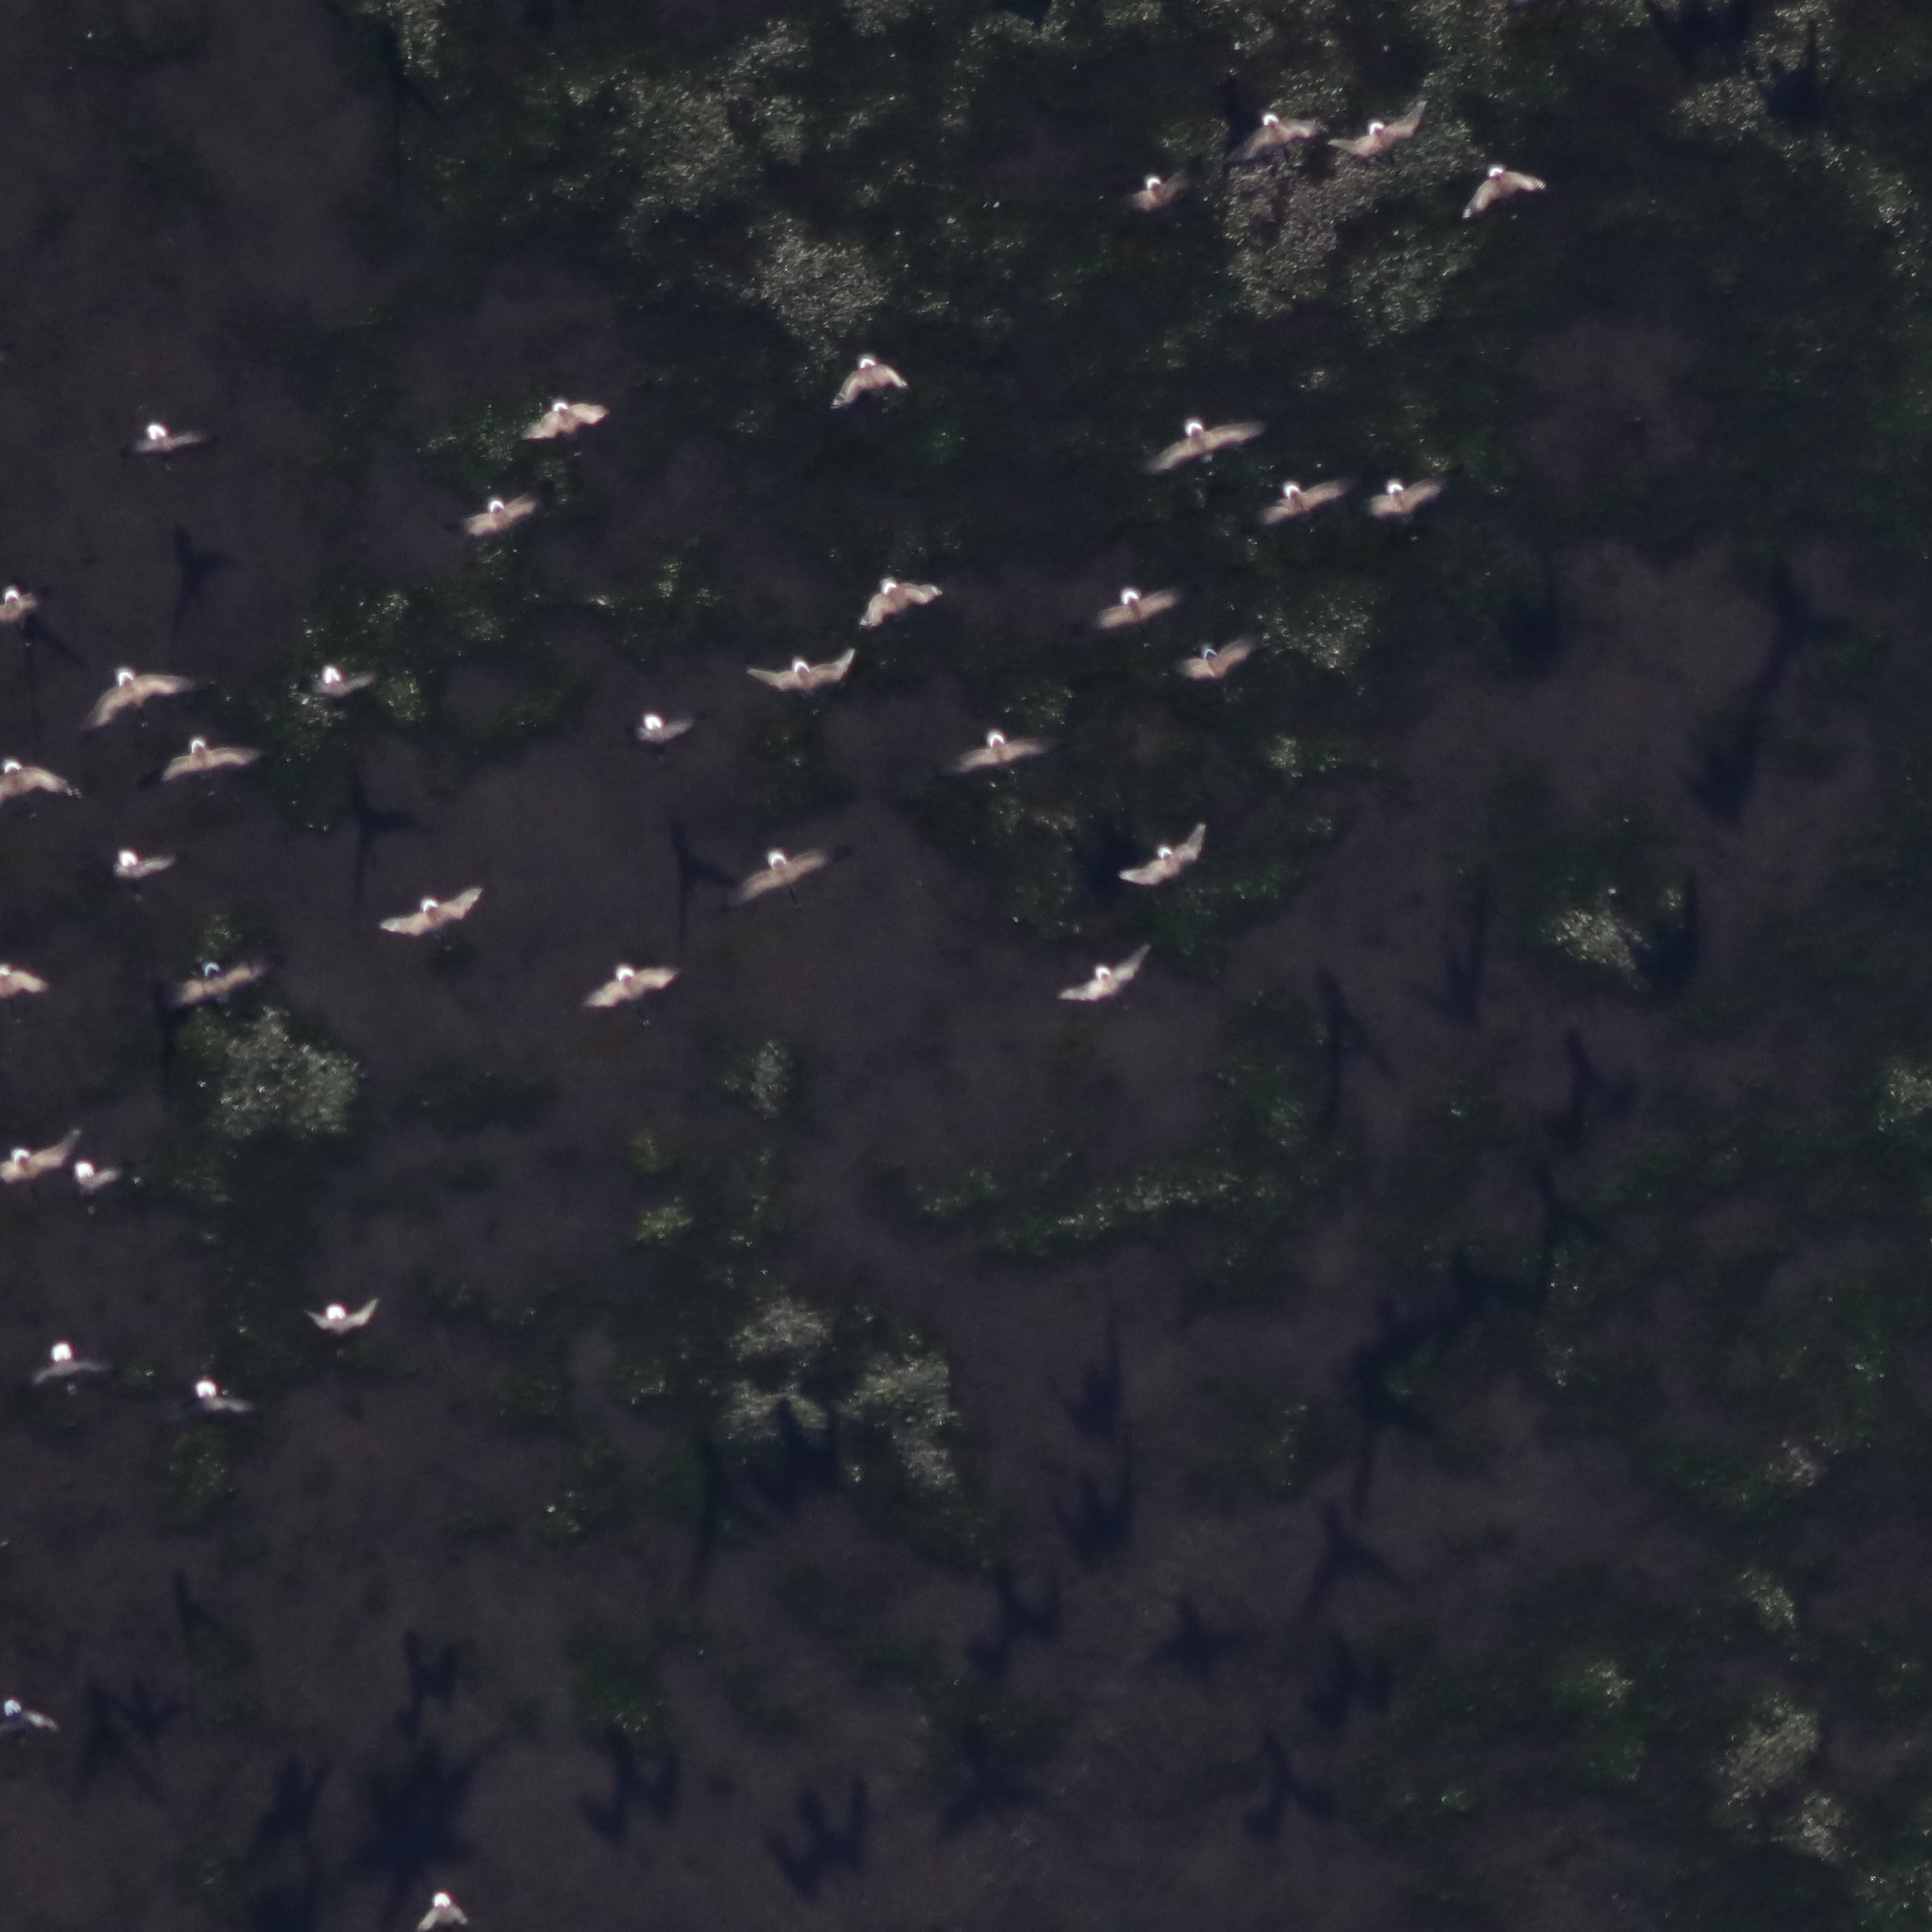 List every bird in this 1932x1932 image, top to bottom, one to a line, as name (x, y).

Canada goose (1275, 137)
Canada goose (1392, 145)
Canada goose (1502, 182)
Canada goose (1155, 189)
Canada goose (866, 375)
Canada goose (566, 414)
Canada goose (1208, 444)
Canada goose (165, 450)
Canada goose (1398, 500)
Canada goose (1299, 505)
Canada goose (495, 517)
Canada goose (887, 588)
Canada goose (1137, 606)
Canada goose (6, 608)
Canada goose (1214, 661)
Canada goose (810, 670)
Canada goose (329, 679)
Canada goose (138, 688)
Canada goose (657, 726)
Canada goose (204, 758)
Canada goose (1004, 759)
Canada goose (11, 776)
Canada goose (126, 855)
Canada goose (1175, 868)
Canada goose (786, 871)
Canada goose (438, 906)
Canada goose (624, 977)
Canada goose (214, 983)
Canada goose (1105, 987)
Canada goose (30, 1161)
Canada goose (97, 1171)
Canada goose (350, 1314)
Canada goose (68, 1354)
Canada goose (210, 1397)
Canada goose (15, 1722)
Canada goose (450, 1913)